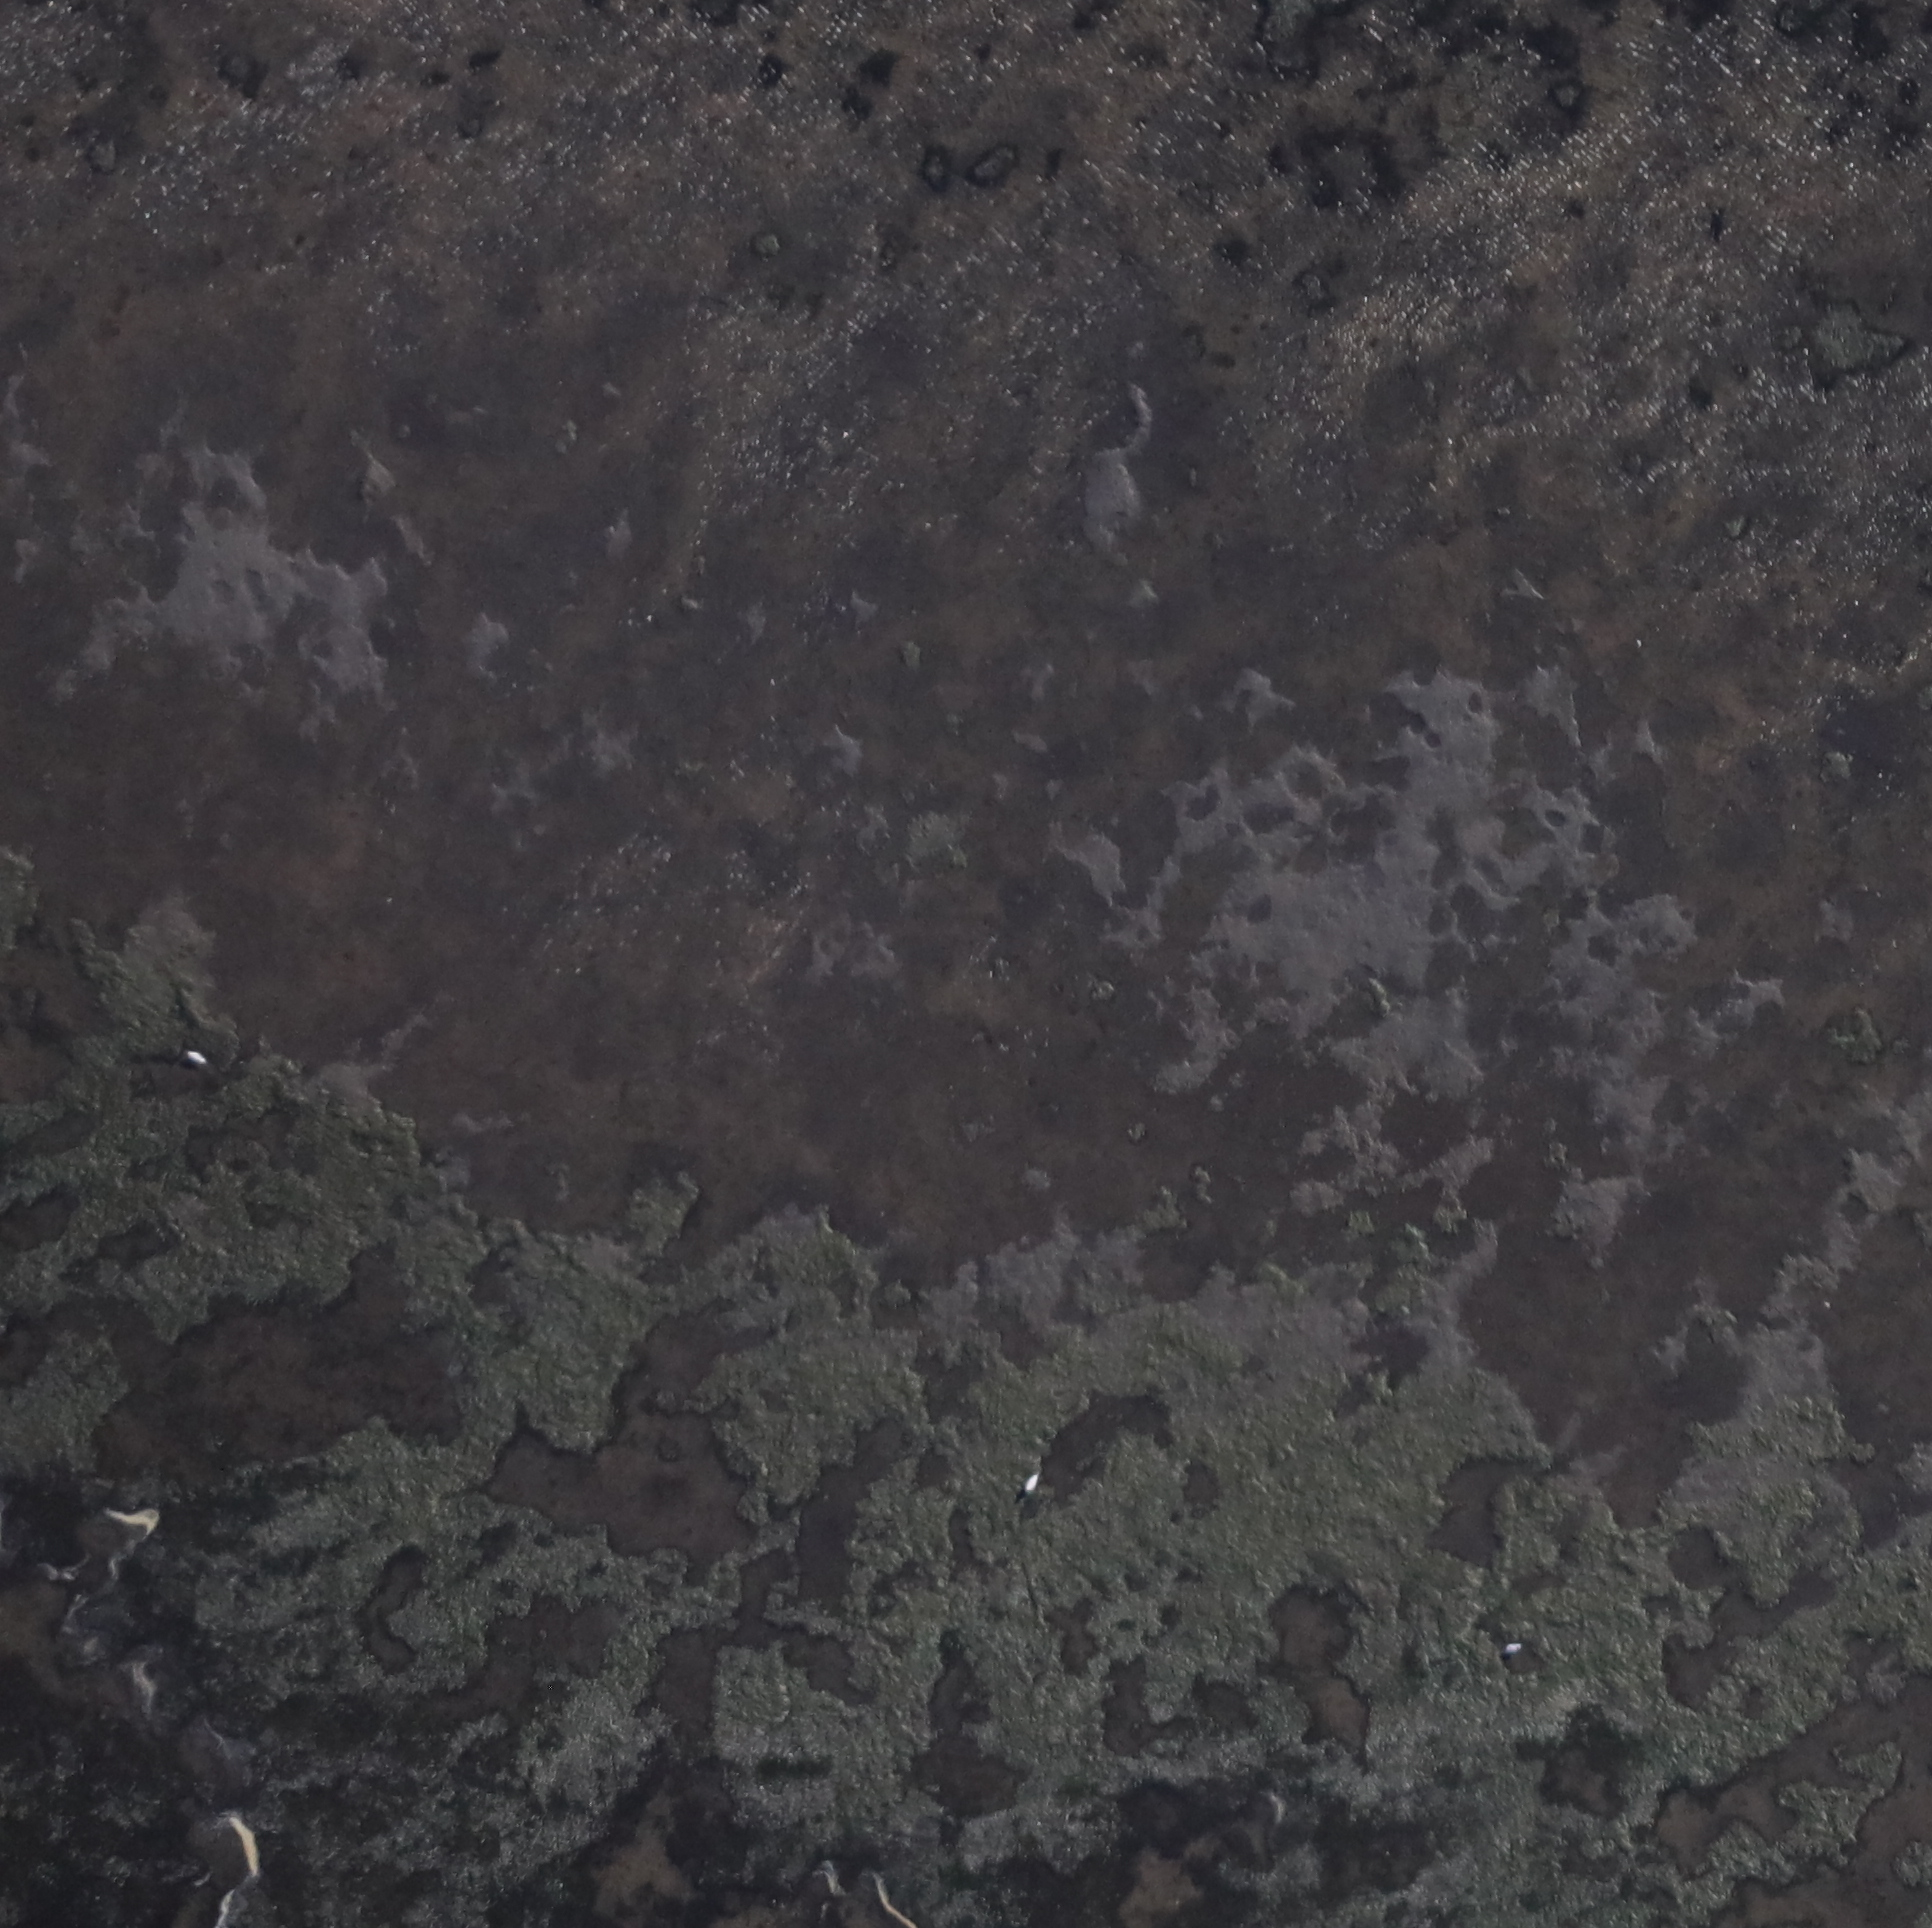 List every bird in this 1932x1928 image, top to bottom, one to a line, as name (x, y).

gull (196, 1059)
gull (1031, 1483)
gull (1513, 1648)